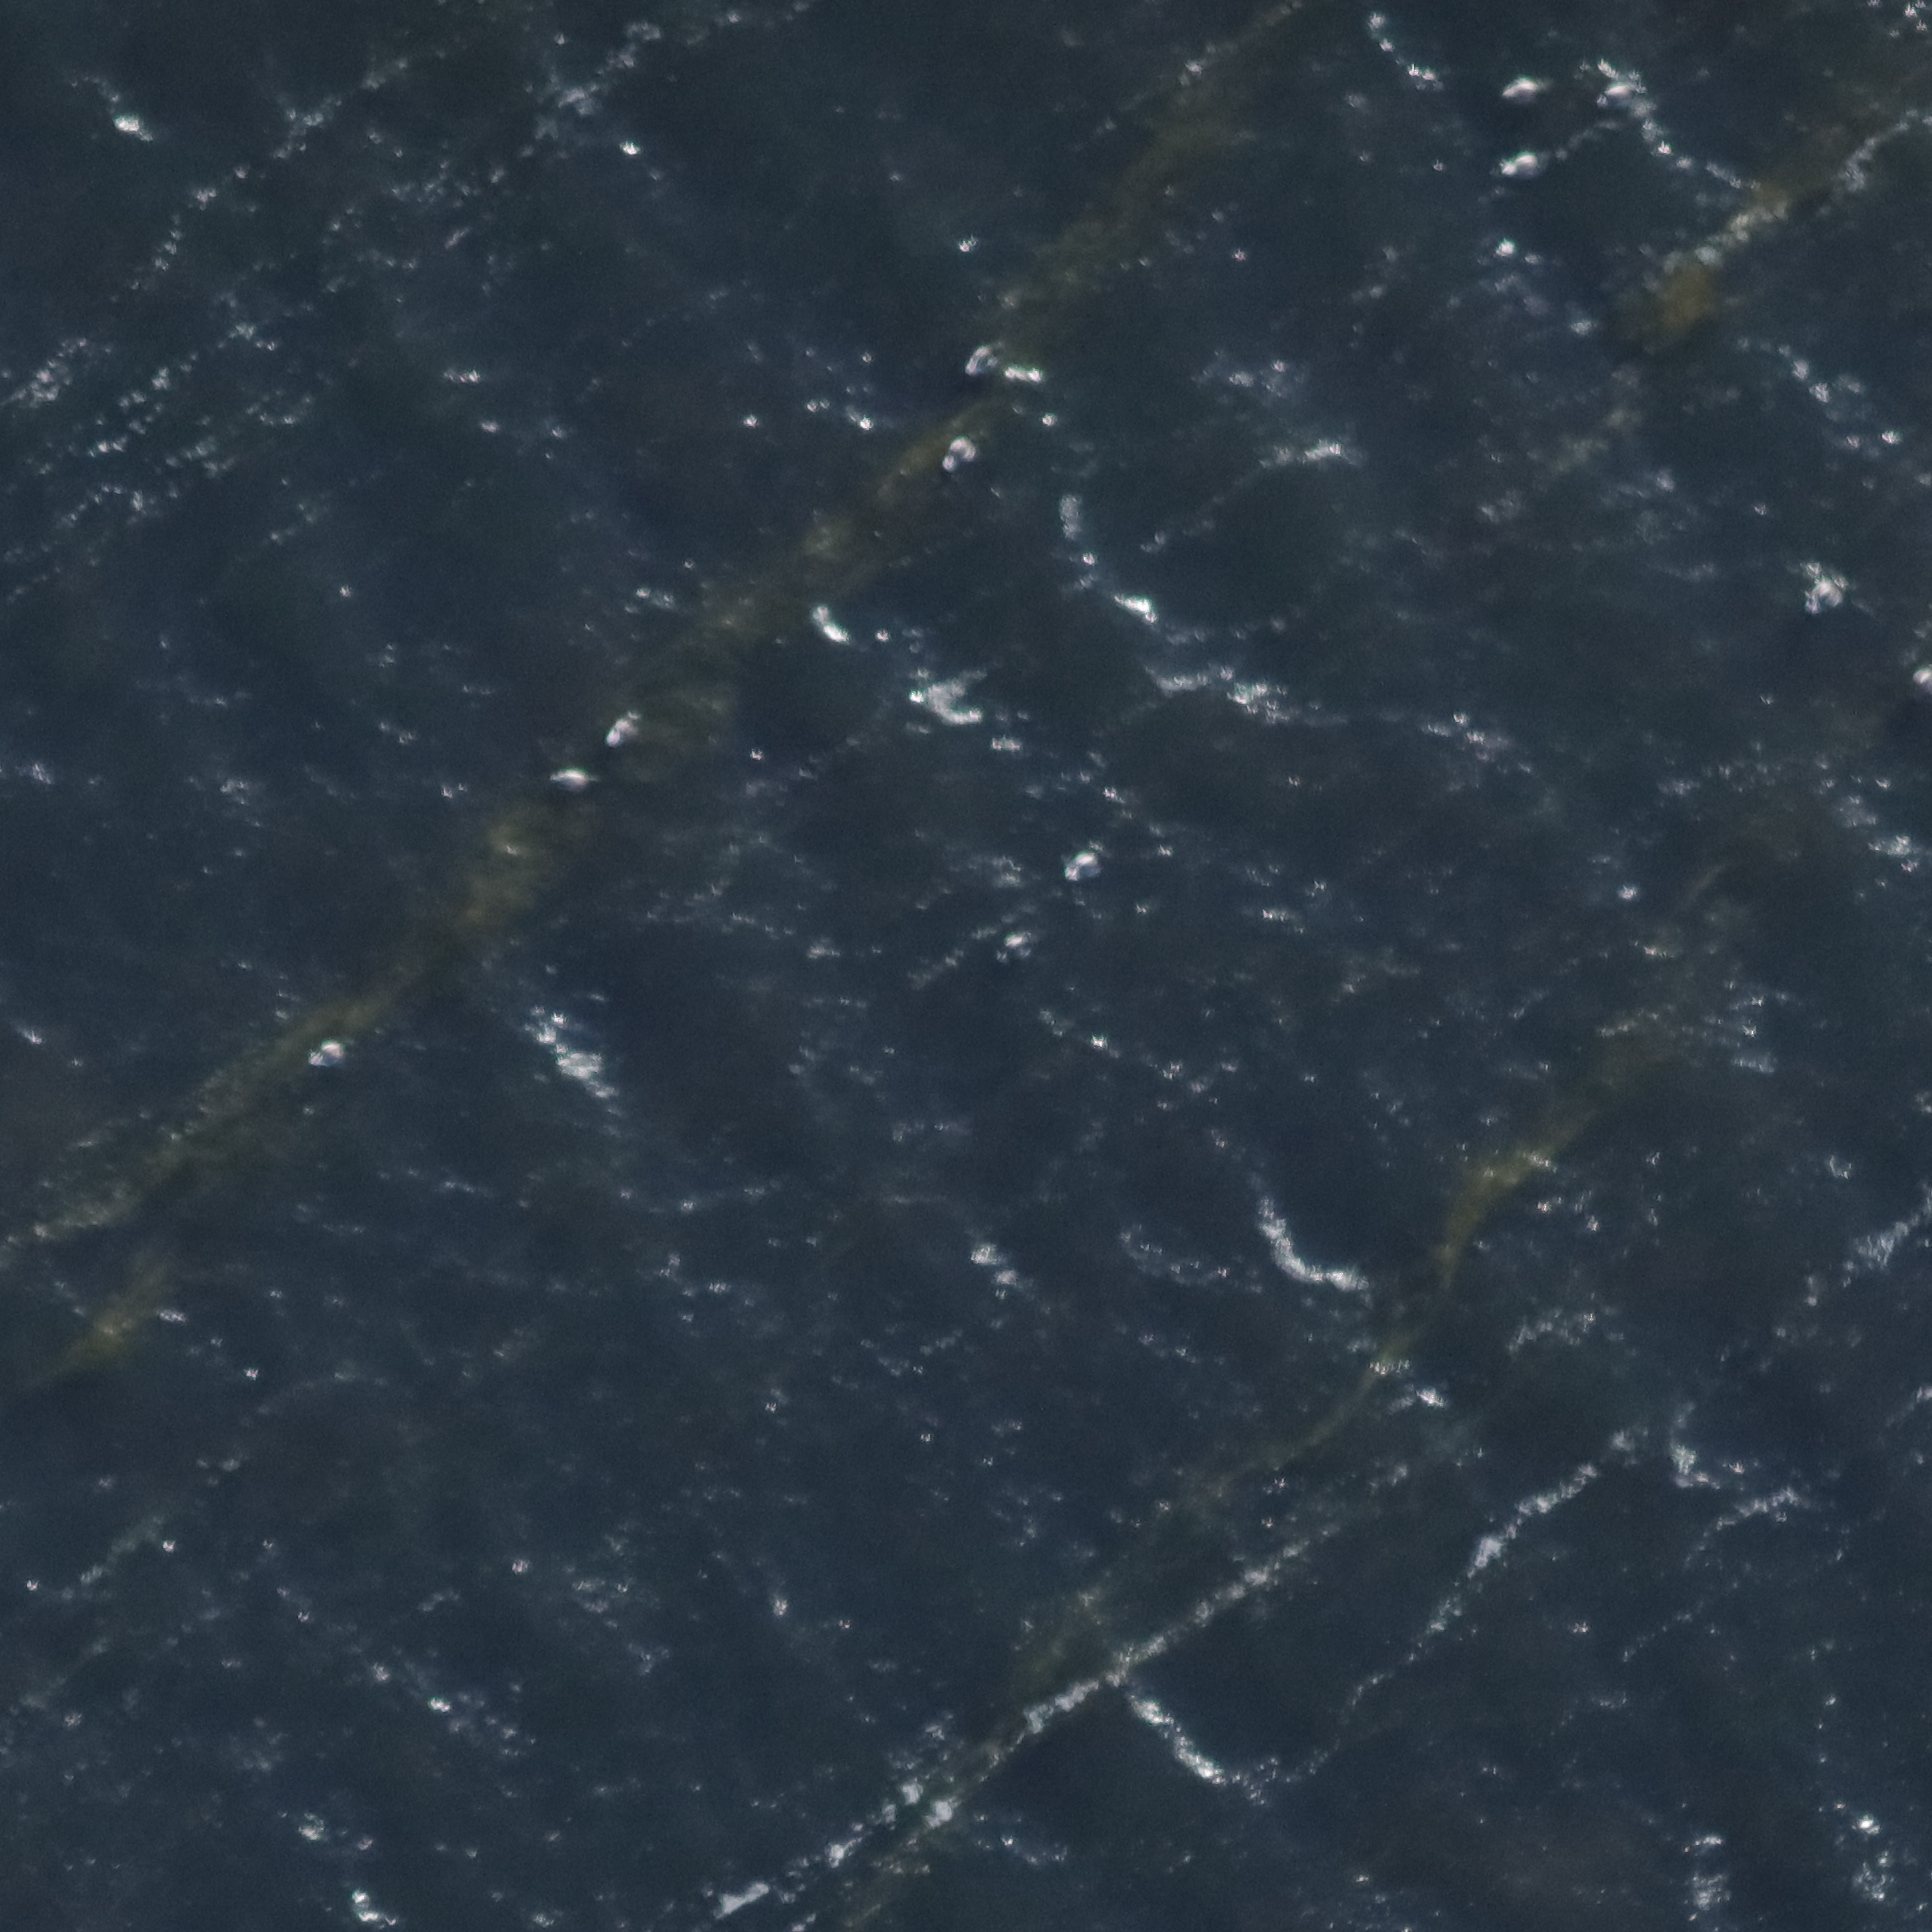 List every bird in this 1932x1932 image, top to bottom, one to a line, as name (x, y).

brant (1525, 94)
brant (1621, 96)
brant (1527, 167)
brant (986, 365)
brant (963, 456)
brant (1829, 599)
brant (1928, 684)
brant (626, 731)
brant (568, 779)
brant (1081, 869)
brant (1018, 944)
brant (325, 1053)